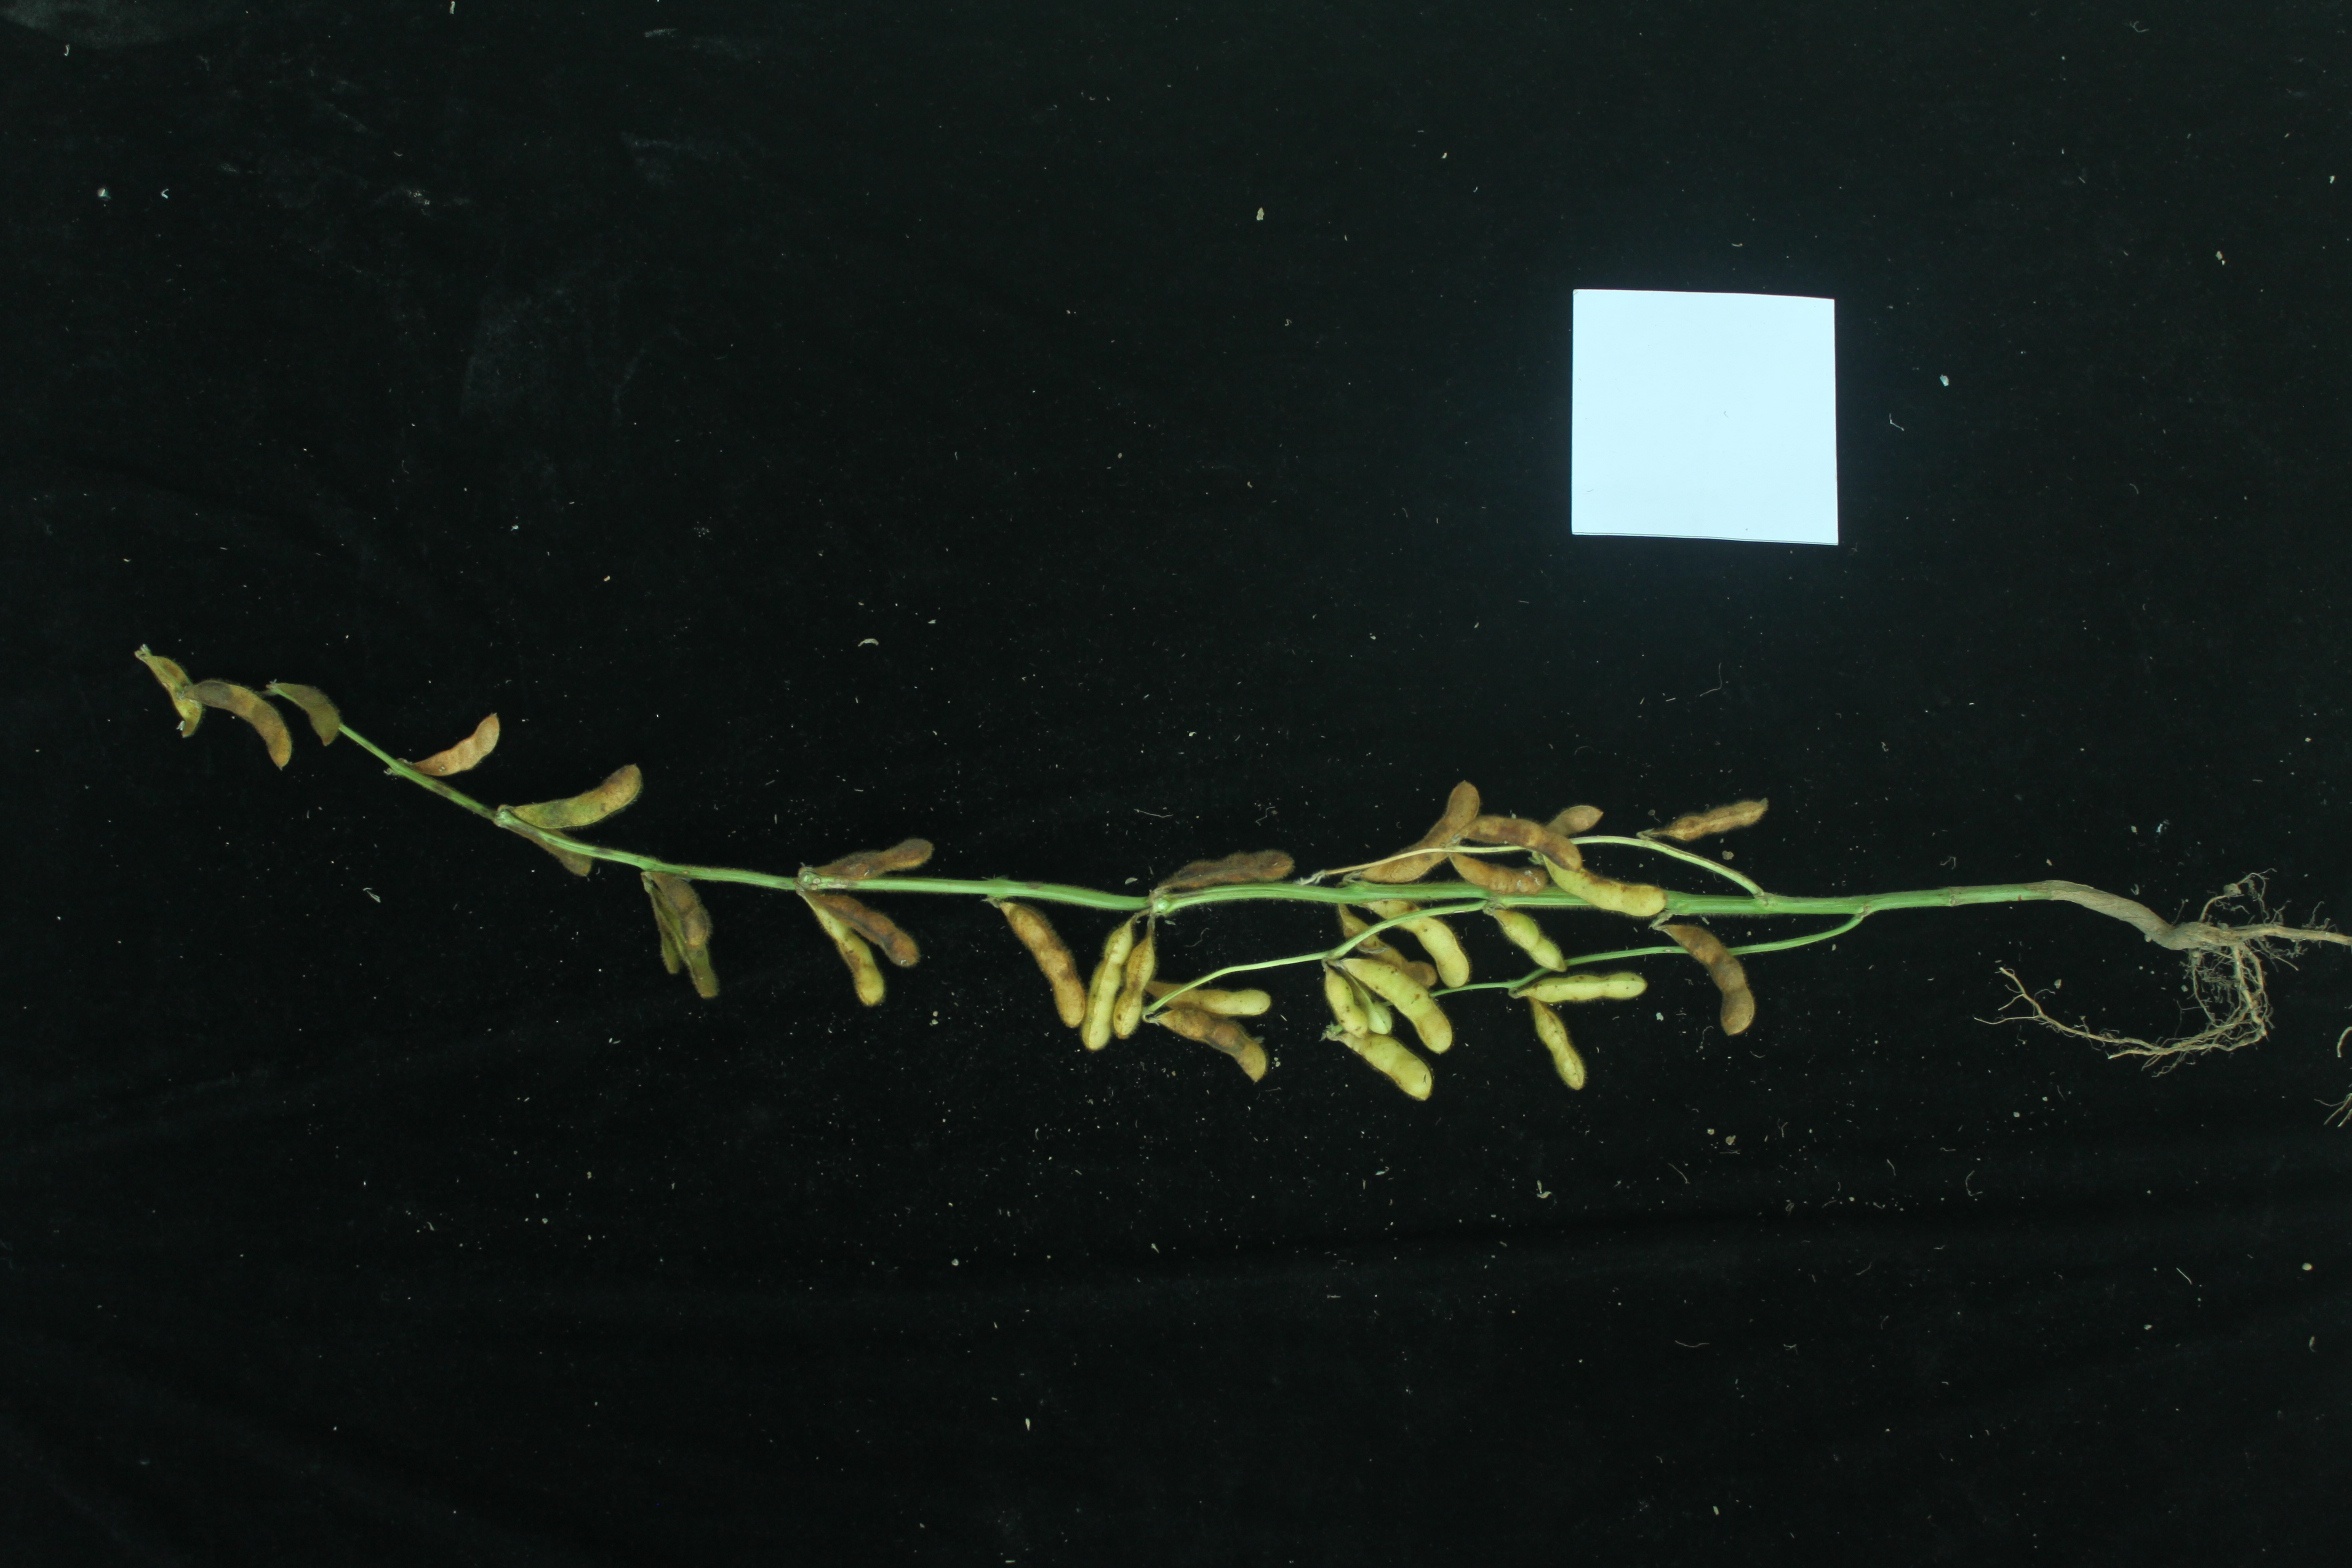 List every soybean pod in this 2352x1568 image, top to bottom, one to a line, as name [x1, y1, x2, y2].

soybean pod [138, 656, 203, 737]
soybean pod [192, 680, 292, 772]
soybean pod [276, 684, 339, 749]
soybean pod [414, 713, 500, 778]
soybean pod [511, 766, 641, 831]
soybean pod [1357, 780, 1481, 885]
soybean pod [1653, 798, 1768, 844]
soybean pod [1549, 805, 1605, 837]
soybean pod [512, 811, 591, 878]
soybean pod [1465, 815, 1582, 876]
soybean pod [801, 841, 934, 881]
soybean pod [1158, 852, 1294, 895]
soybean pod [1447, 854, 1546, 897]
soybean pod [1542, 858, 1666, 919]
soybean pod [651, 875, 712, 951]
soybean pod [647, 889, 719, 999]
soybean pod [800, 892, 885, 1007]
soybean pod [819, 894, 920, 969]
soybean pod [995, 901, 1086, 1029]
soybean pod [1365, 901, 1470, 992]
soybean pod [1338, 905, 1437, 989]
soybean pod [1485, 908, 1566, 974]
soybean pod [654, 910, 679, 975]
soybean pod [1081, 919, 1136, 1052]
soybean pod [1661, 925, 1756, 1037]
soybean pod [1112, 931, 1156, 1041]
soybean pod [1336, 960, 1454, 1054]
soybean pod [1322, 965, 1369, 1041]
soybean pod [1344, 973, 1391, 1036]
soybean pod [1516, 973, 1649, 1006]
soybean pod [1147, 982, 1271, 1015]
soybean pod [1528, 998, 1585, 1092]
soybean pod [1153, 1009, 1266, 1085]
soybean pod [1330, 1034, 1433, 1101]